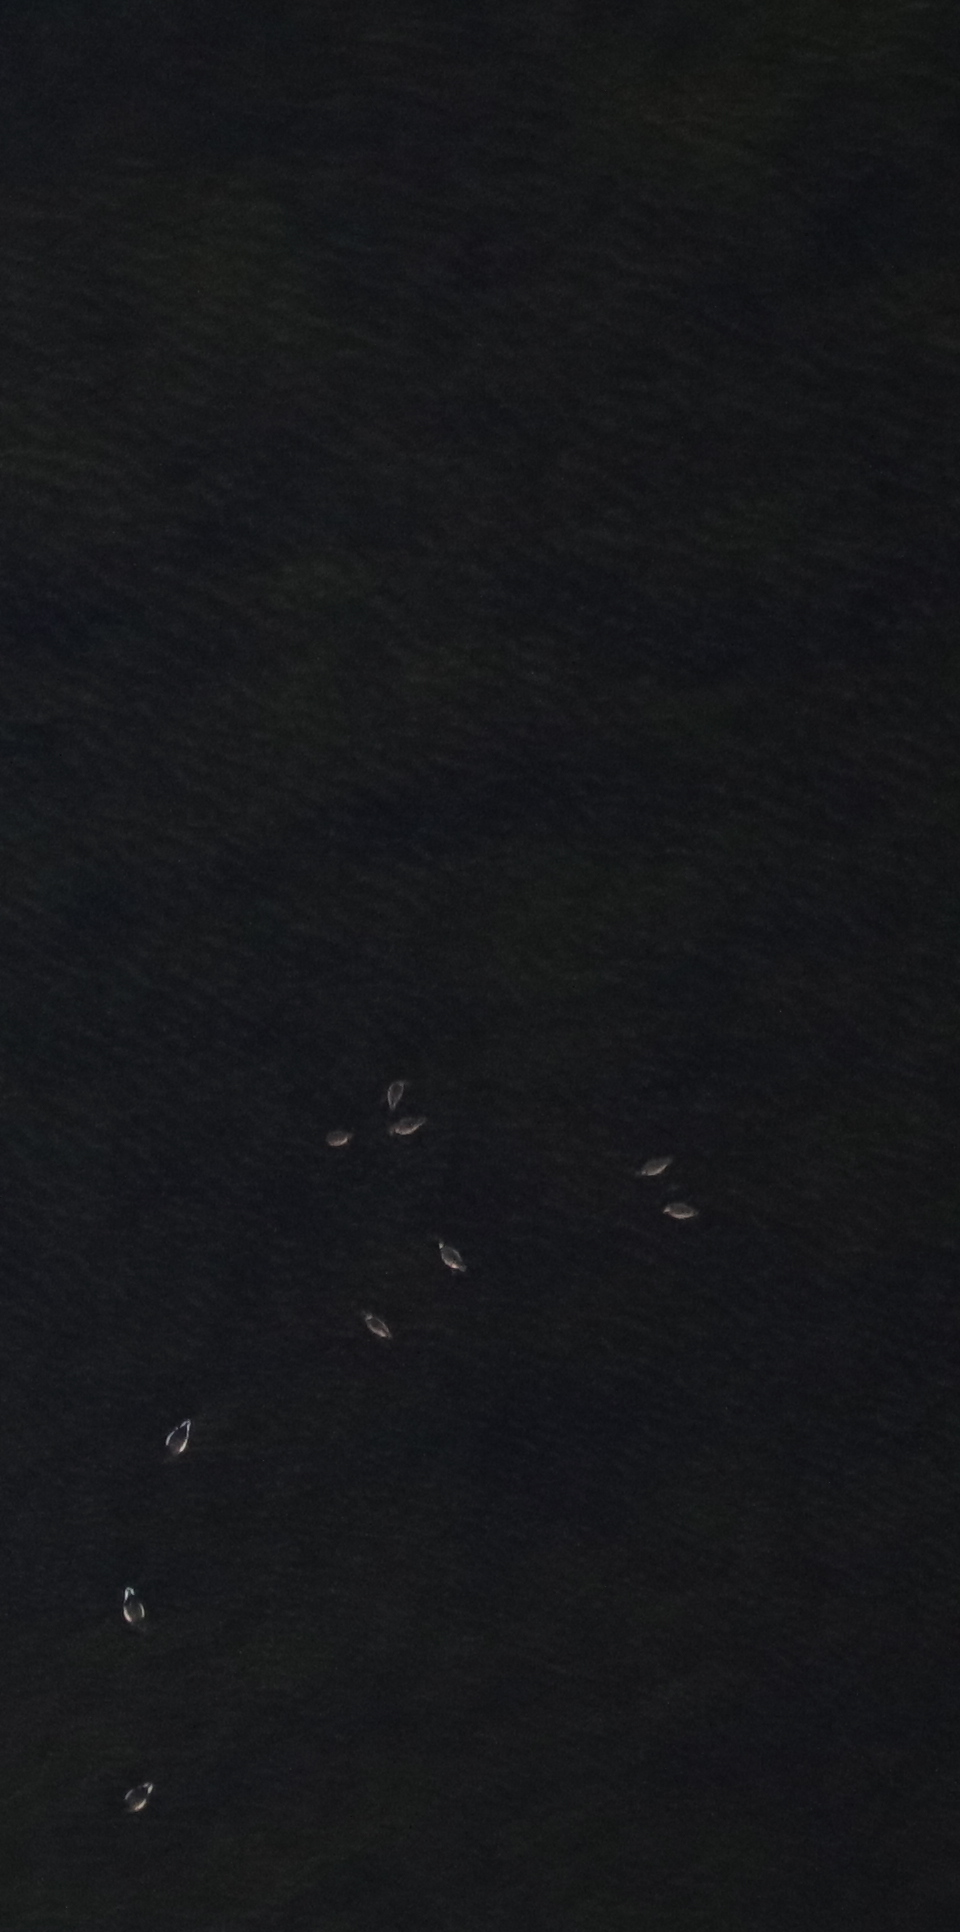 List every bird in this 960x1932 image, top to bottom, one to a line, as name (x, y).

other bird (395, 1092)
other bird (409, 1125)
other bird (340, 1135)
other bird (651, 1169)
other bird (677, 1211)
brant (452, 1259)
brant (378, 1326)
brant (180, 1437)
brant (133, 1610)
brant (135, 1800)